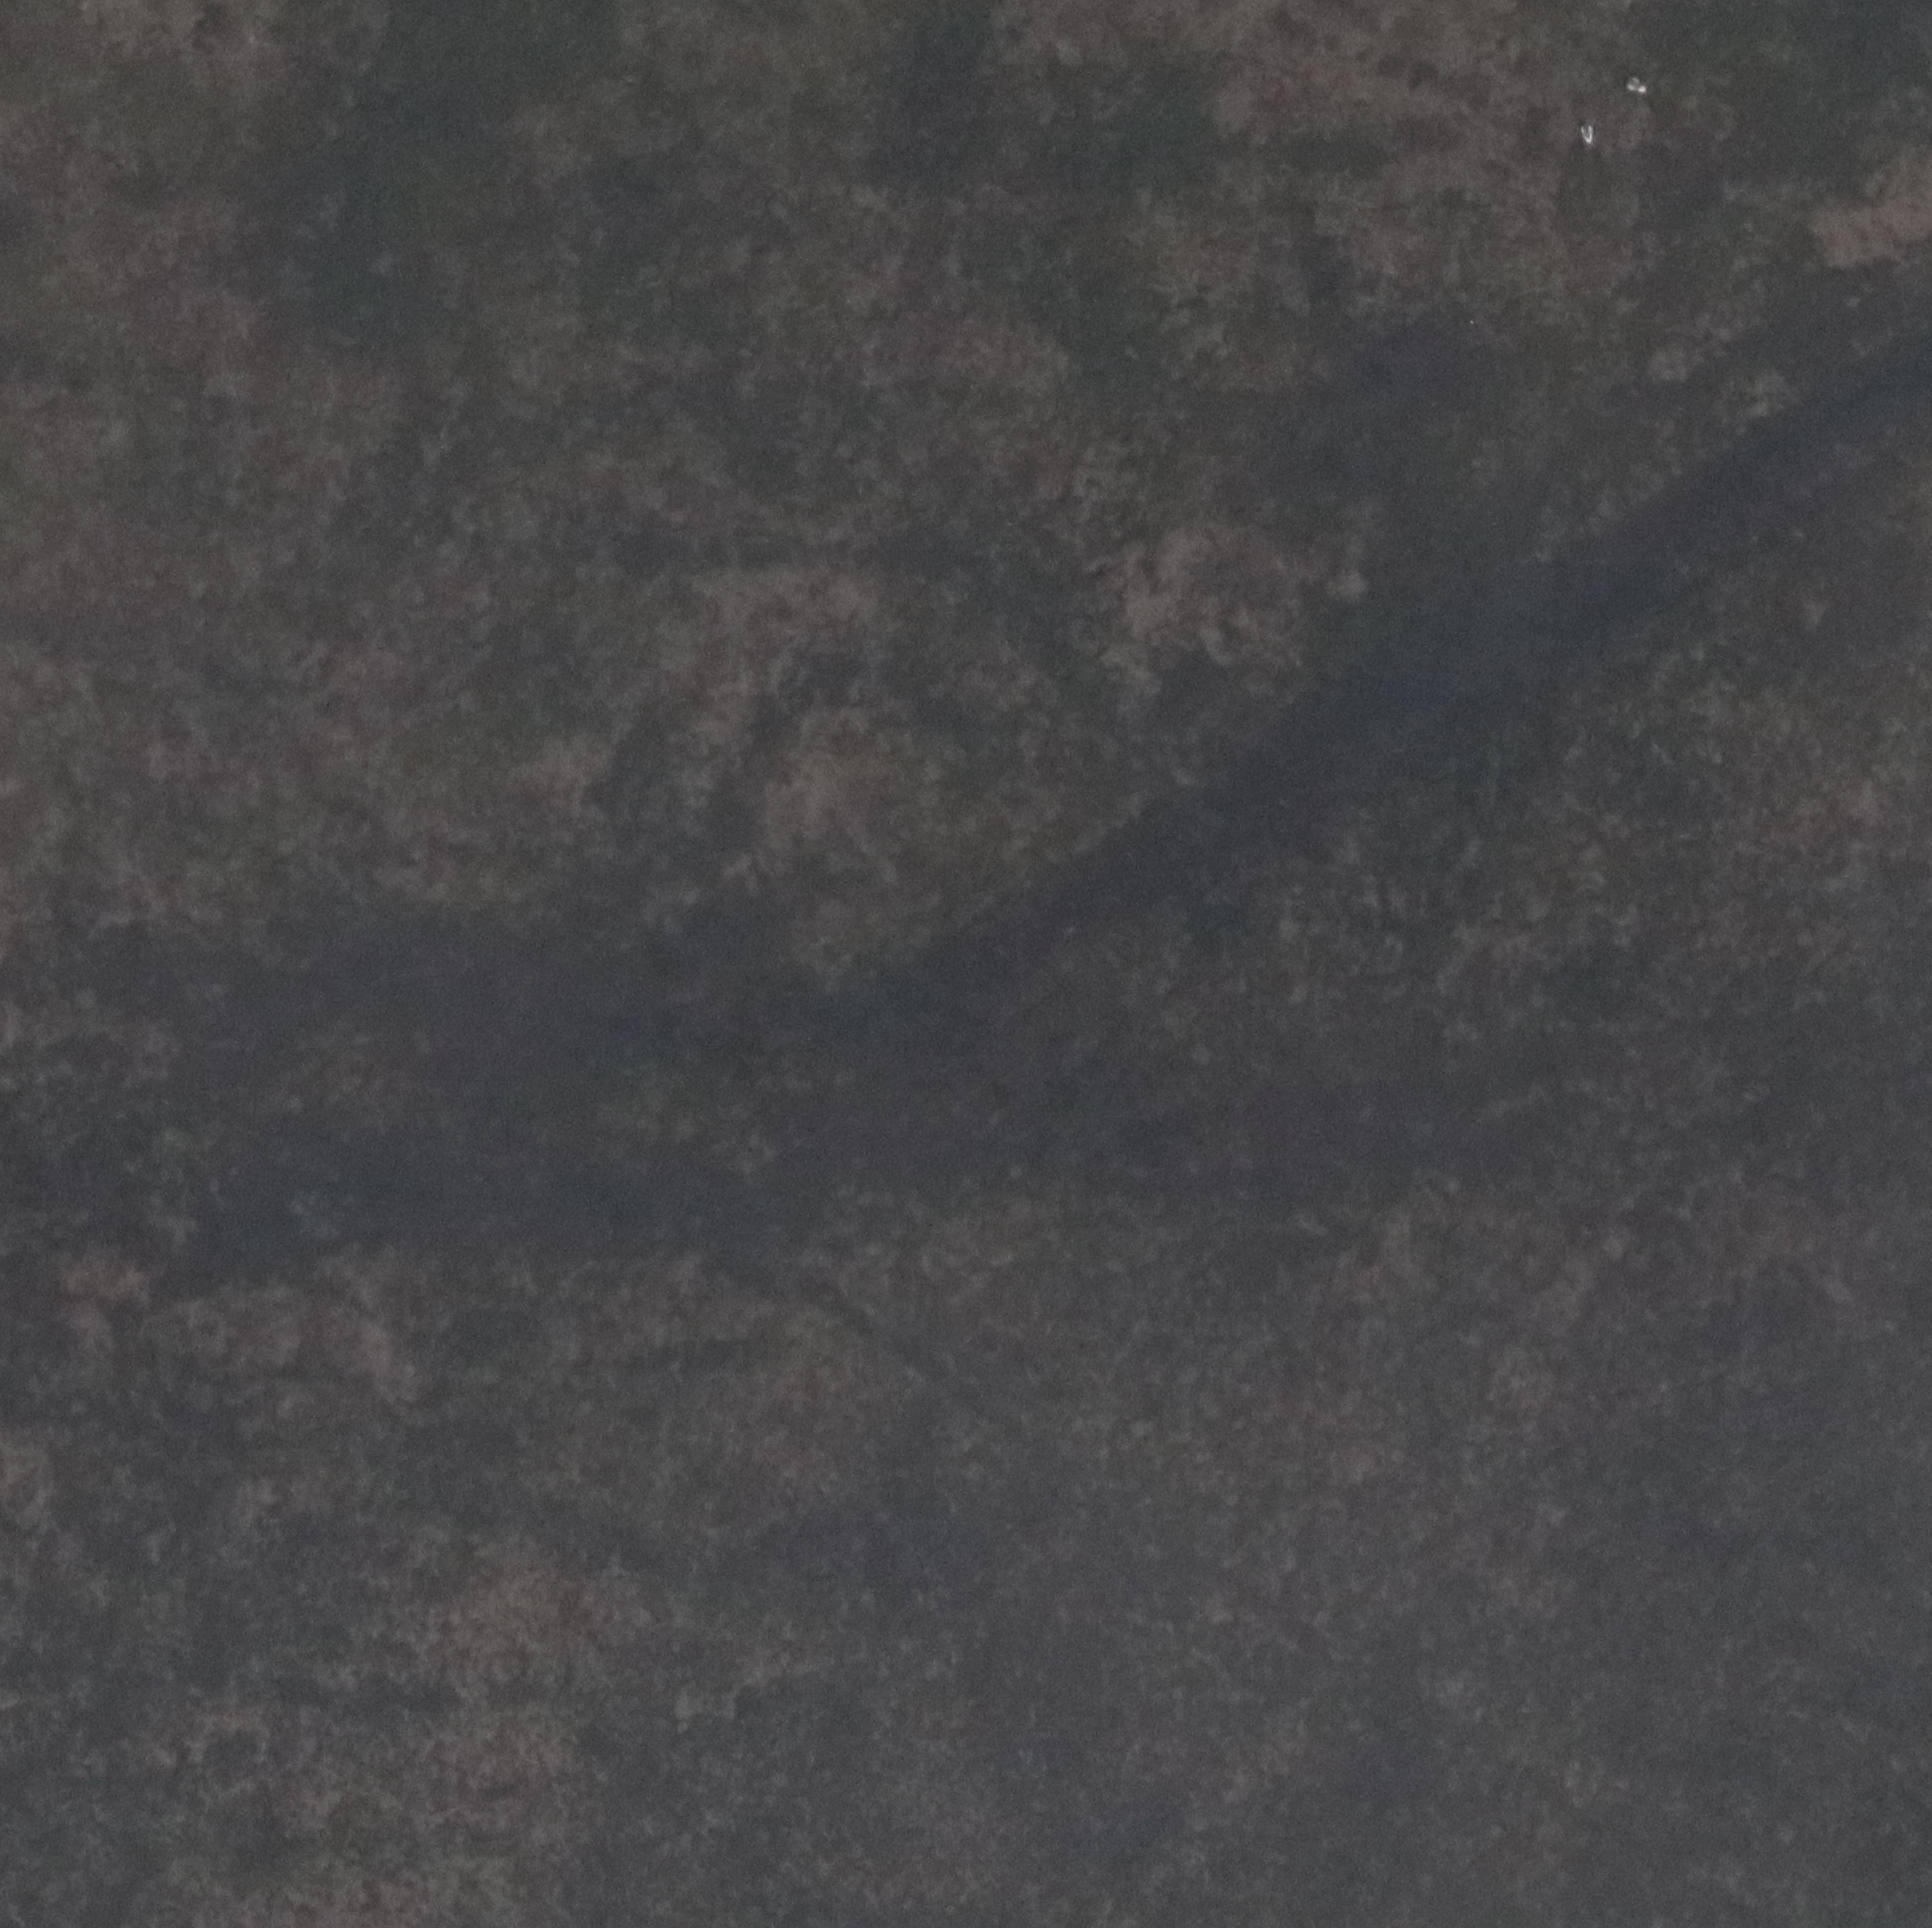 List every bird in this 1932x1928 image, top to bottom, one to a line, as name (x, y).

brant (1634, 84)
brant (1587, 133)